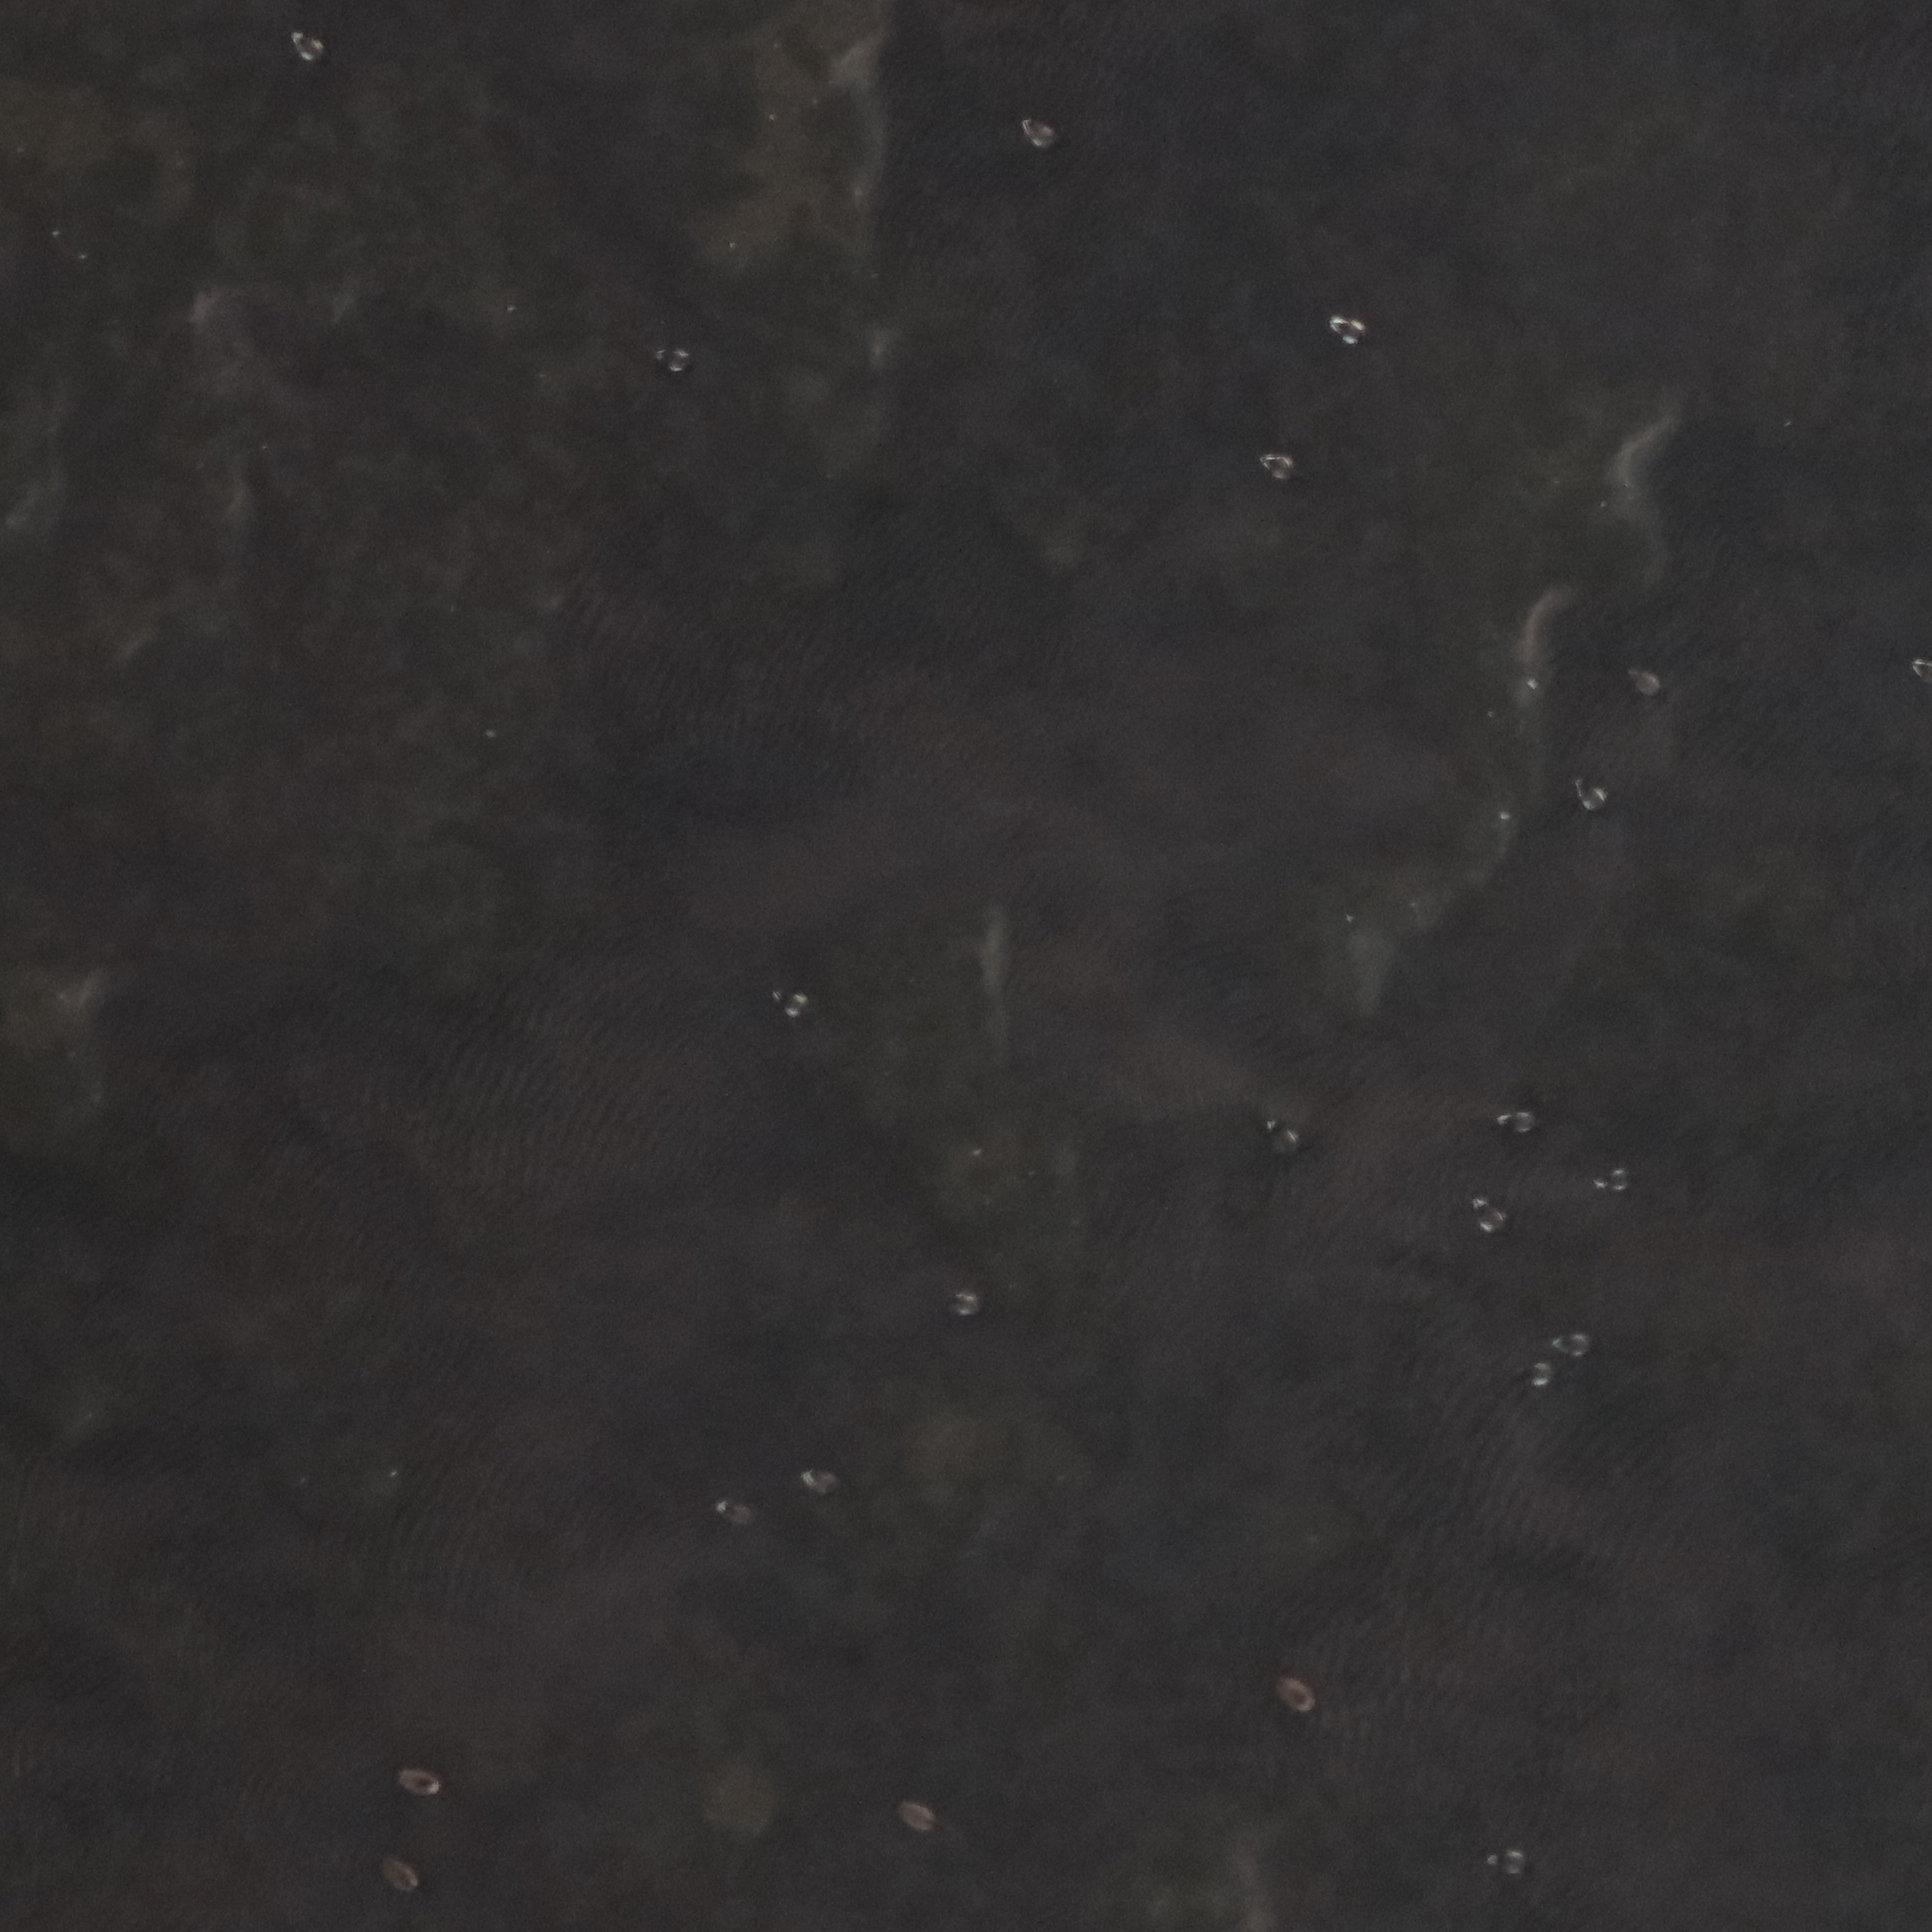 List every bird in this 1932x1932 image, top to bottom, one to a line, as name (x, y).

brant (309, 49)
brant (1041, 131)
brant (1351, 330)
brant (674, 358)
brant (1279, 467)
brant (1639, 682)
brant (1592, 796)
brant (790, 996)
brant (1519, 1120)
brant (1284, 1135)
brant (1609, 1182)
brant (1491, 1215)
brant (966, 1302)
brant (1575, 1345)
brant (1537, 1377)
brant (821, 1483)
brant (739, 1512)
Canada goose (1295, 1695)
Canada goose (422, 1784)
Canada goose (918, 1815)
brant (1508, 1860)
Canada goose (400, 1874)